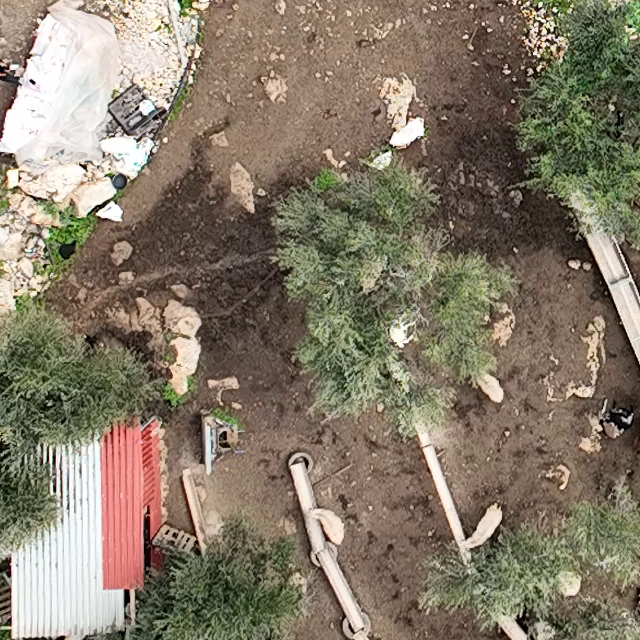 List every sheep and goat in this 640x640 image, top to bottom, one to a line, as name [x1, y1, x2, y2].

sheep [471, 368, 504, 405]
goat [612, 399, 635, 430]
goat [632, 402, 639, 451]
sheep [460, 502, 503, 546]
sheep [303, 509, 345, 546]